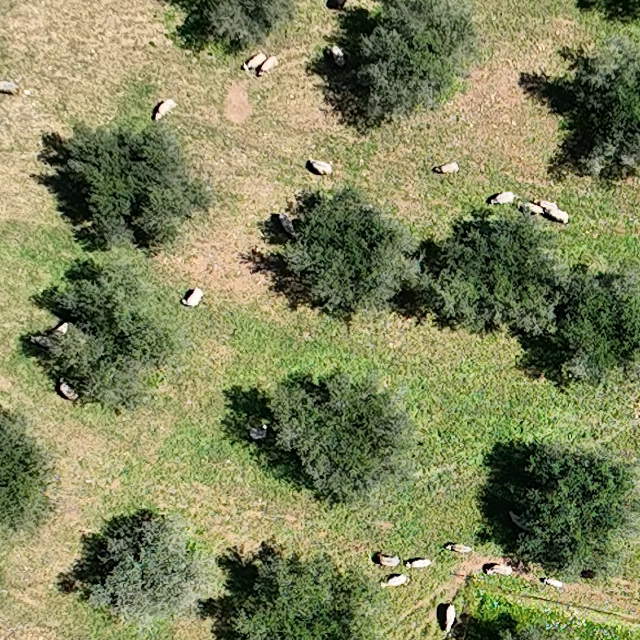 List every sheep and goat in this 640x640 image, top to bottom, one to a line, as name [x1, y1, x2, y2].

sheep [333, 45, 345, 66]
sheep [242, 51, 266, 72]
sheep [258, 56, 278, 76]
sheep [0, 81, 19, 94]
sheep [155, 99, 177, 121]
sheep [308, 156, 332, 175]
sheep [434, 161, 458, 173]
sheep [489, 192, 515, 204]
sheep [540, 199, 558, 210]
sheep [524, 201, 545, 213]
sheep [548, 209, 568, 223]
sheep [279, 211, 297, 237]
sheep [182, 287, 203, 307]
sheep [53, 323, 67, 339]
sheep [28, 335, 62, 358]
sheep [59, 378, 79, 401]
sheep [245, 423, 267, 440]
sheep [445, 543, 472, 554]
sheep [376, 552, 400, 566]
sheep [406, 559, 430, 569]
sheep [485, 564, 512, 577]
sheep [379, 573, 406, 588]
sheep [544, 576, 564, 588]
sheep [445, 604, 456, 637]